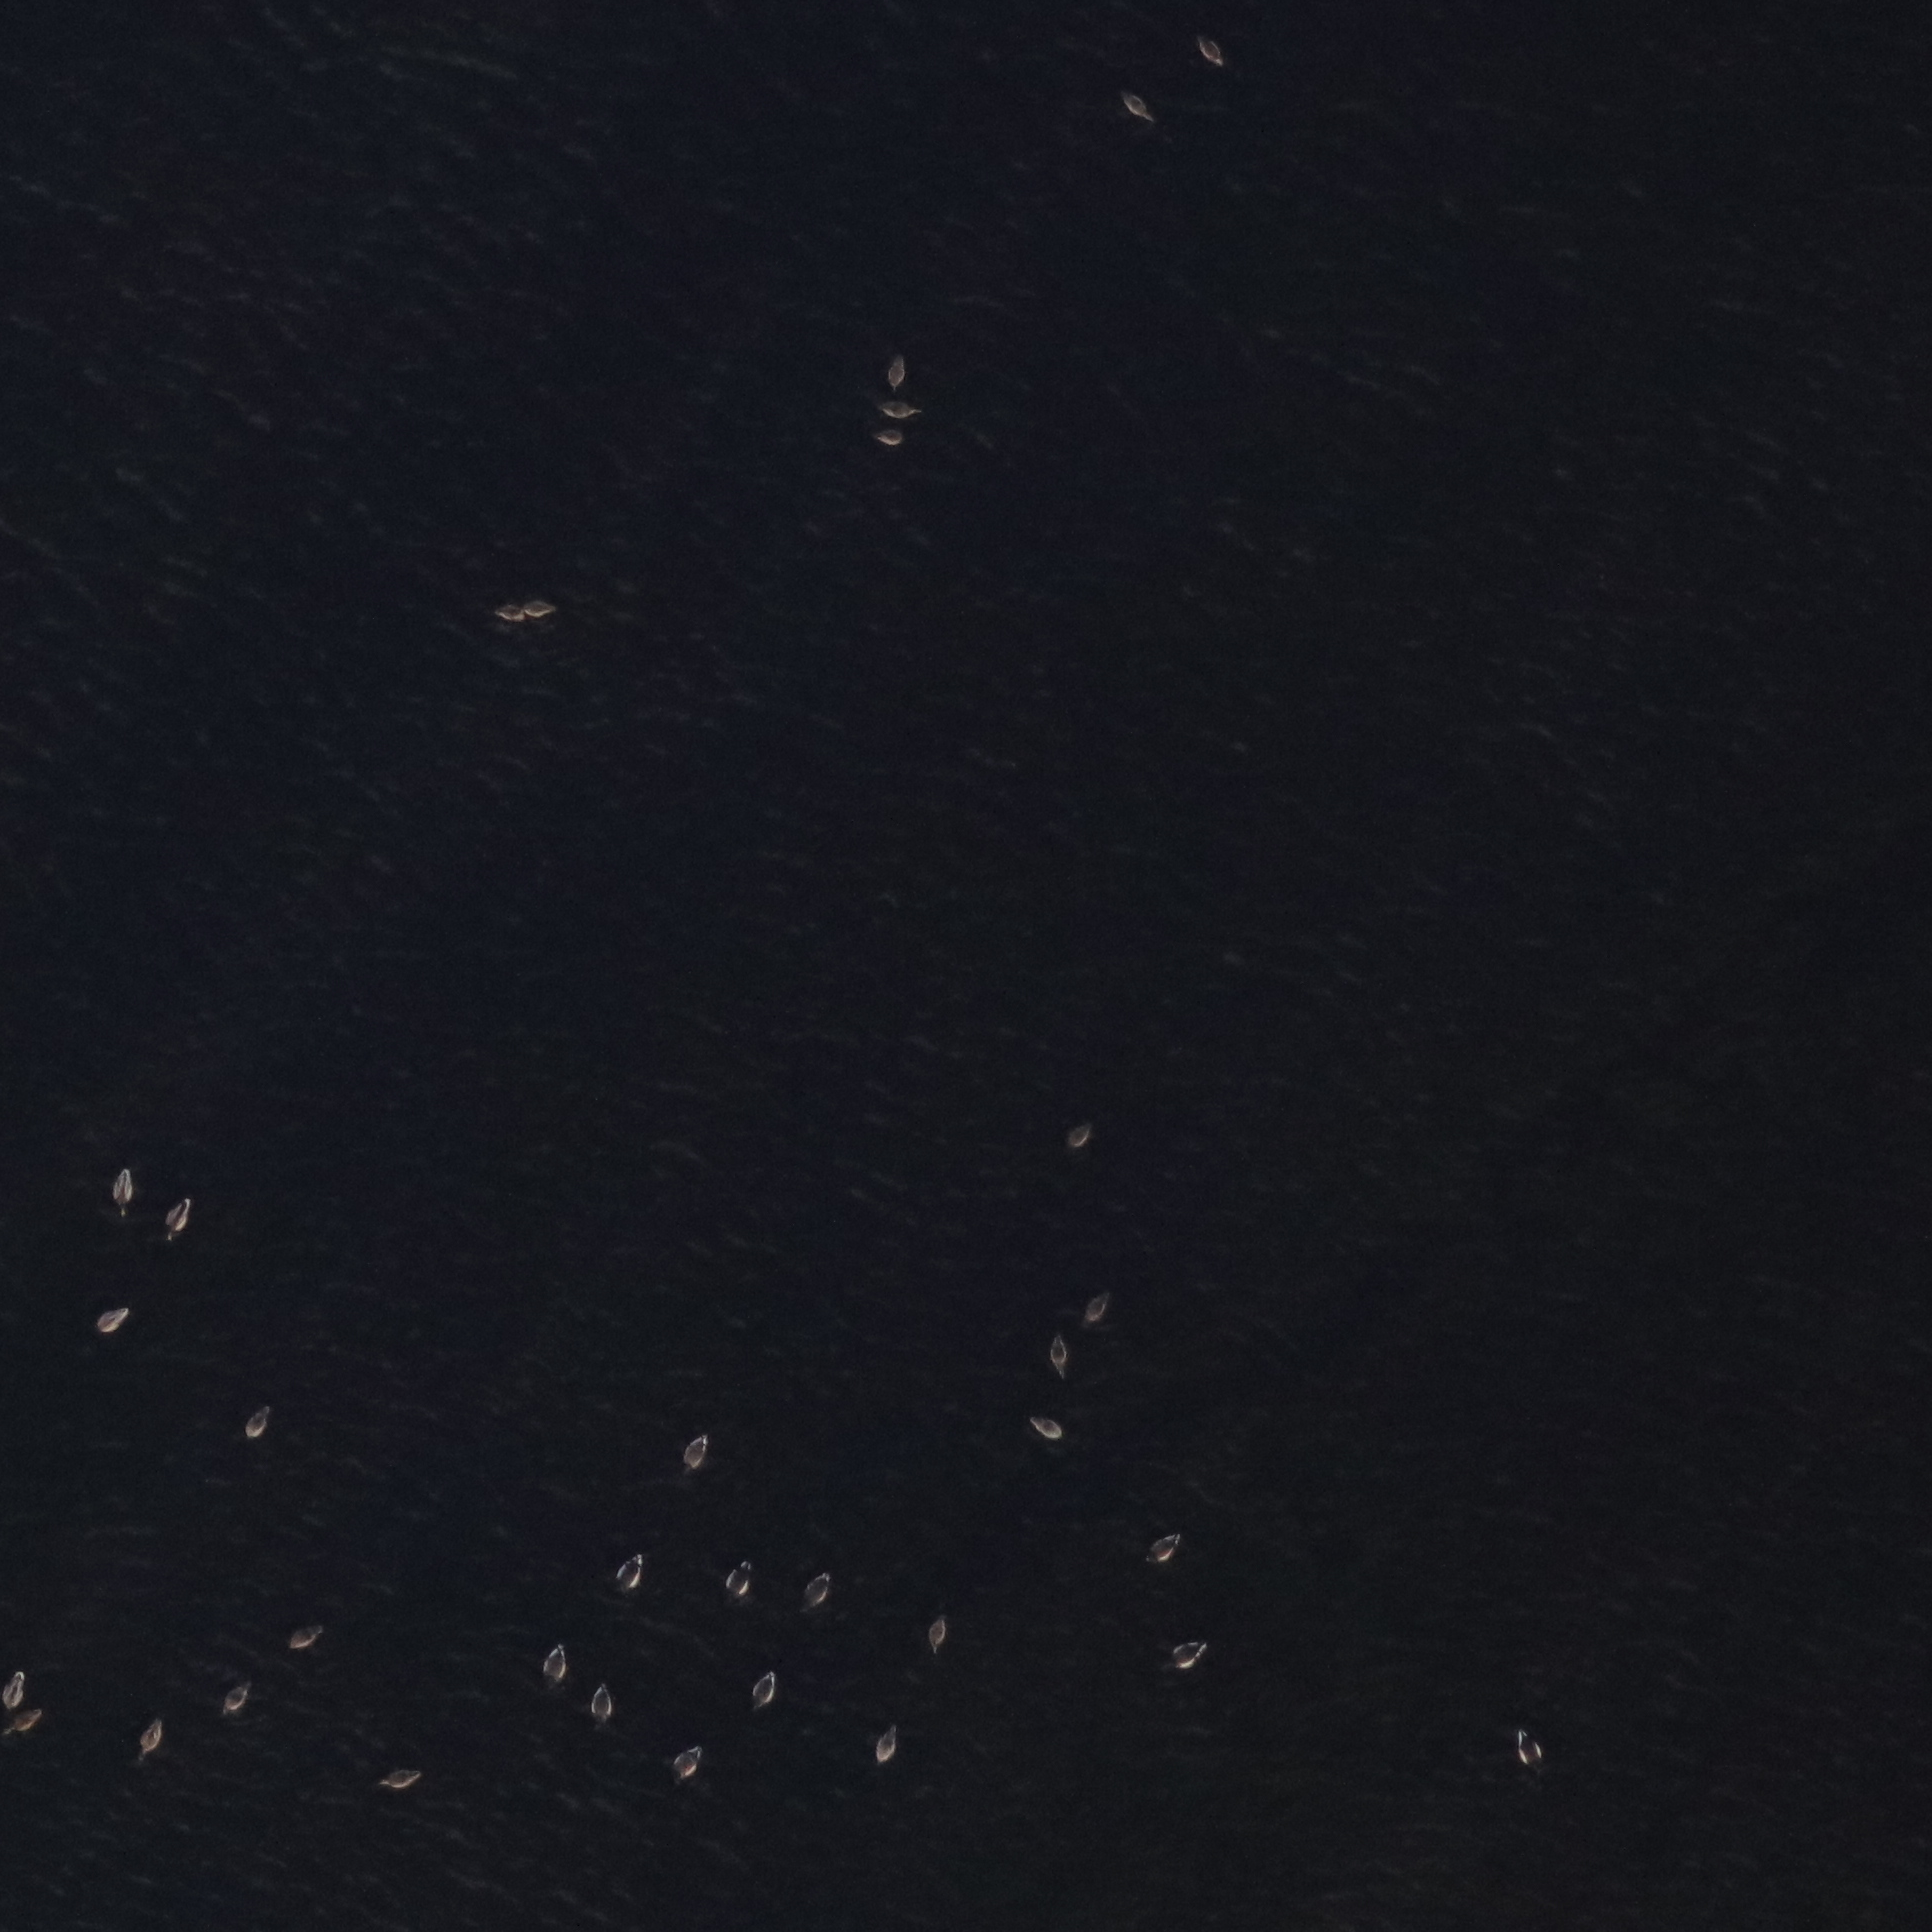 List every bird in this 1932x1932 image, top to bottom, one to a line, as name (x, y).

other bird (1212, 51)
other bird (1130, 105)
other bird (899, 363)
other bird (897, 406)
other bird (887, 443)
other bird (539, 607)
other bird (509, 617)
other bird (1069, 1131)
other bird (121, 1195)
other bird (180, 1216)
other bird (1099, 1307)
other bird (109, 1316)
other bird (1051, 1343)
other bird (260, 1423)
other bird (1050, 1429)
brant (691, 1451)
brant (1161, 1548)
brant (629, 1573)
brant (738, 1582)
brant (814, 1592)
other bird (941, 1627)
other bird (301, 1634)
brant (1185, 1655)
brant (555, 1667)
brant (763, 1691)
other bird (9, 1695)
other bird (232, 1699)
brant (602, 1706)
other bird (27, 1724)
other bird (885, 1741)
other bird (153, 1744)
brant (1529, 1751)
brant (685, 1765)
other bird (397, 1777)